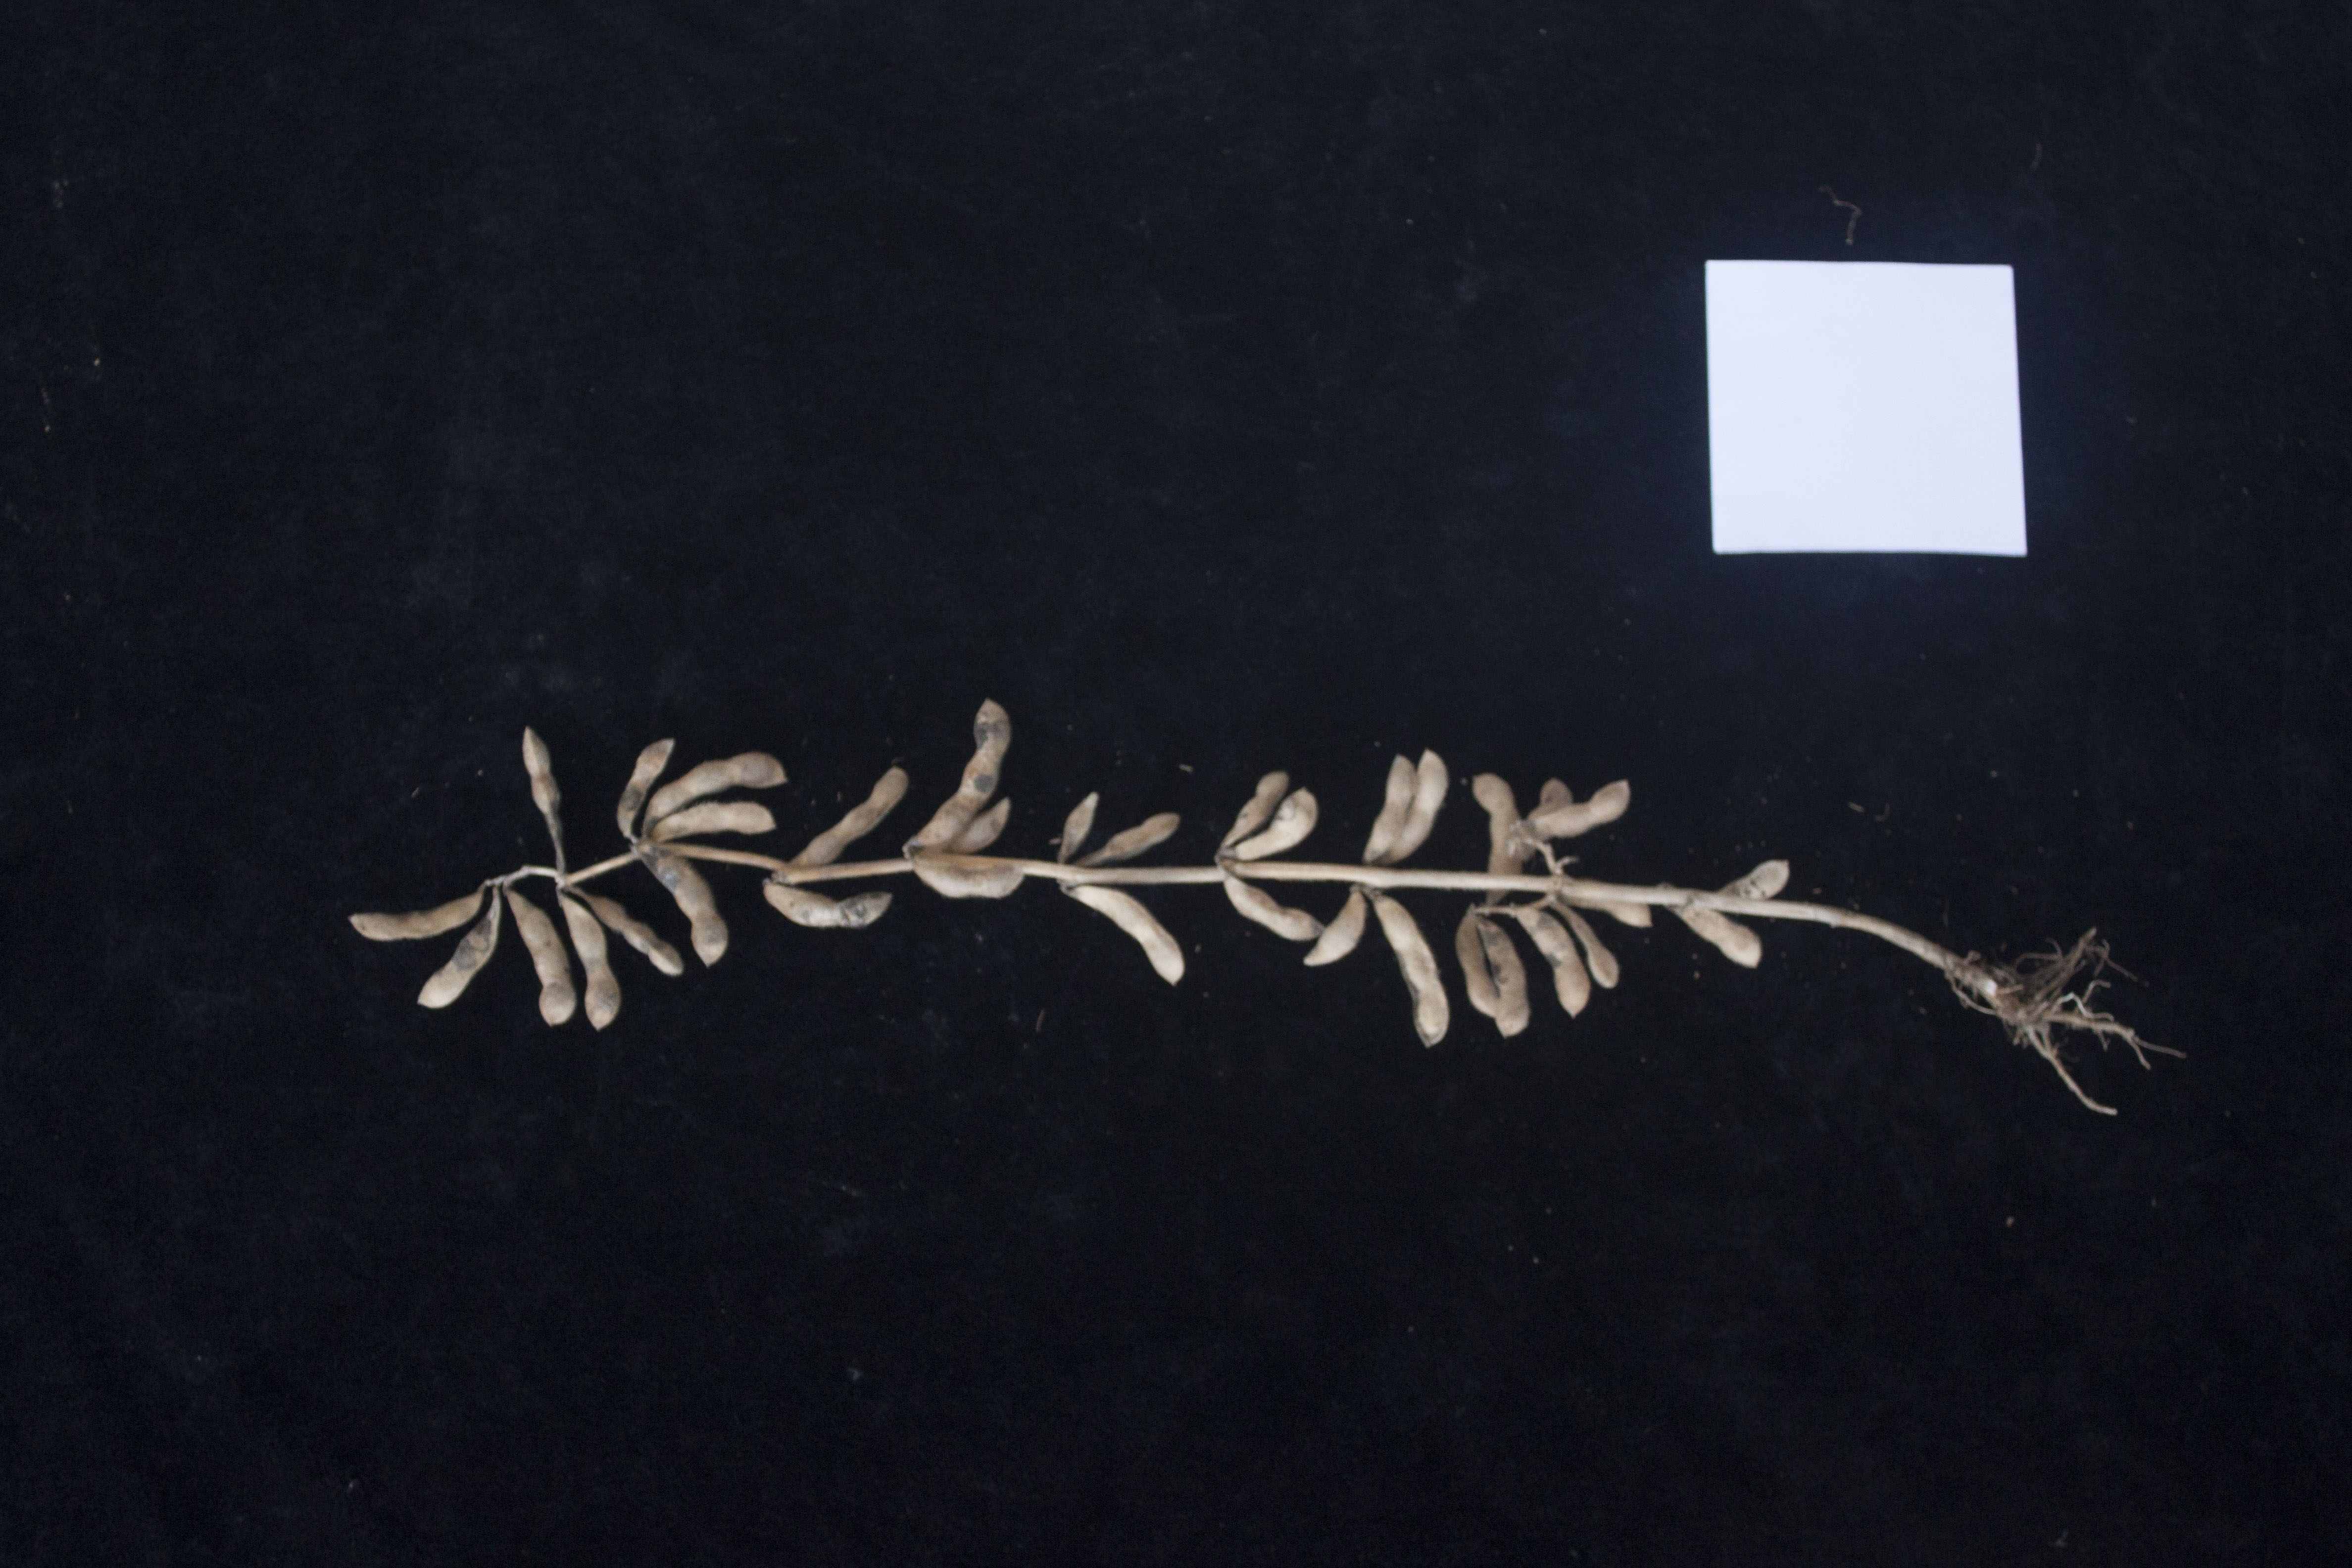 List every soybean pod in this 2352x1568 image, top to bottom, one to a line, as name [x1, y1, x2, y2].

soybean pod [908, 702, 1008, 847]
soybean pod [521, 730, 565, 872]
soybean pod [618, 741, 671, 839]
soybean pod [1384, 752, 1446, 864]
soybean pod [643, 754, 787, 834]
soybean pod [1365, 757, 1417, 862]
soybean pod [792, 770, 907, 867]
soybean pod [1217, 774, 1287, 855]
soybean pod [1473, 776, 1521, 906]
soybean pod [1520, 782, 1573, 863]
soybean pod [1521, 783, 1629, 837]
soybean pod [1224, 789, 1316, 862]
soybean pod [1061, 793, 1096, 860]
soybean pod [916, 797, 1010, 854]
soybean pod [641, 804, 775, 844]
soybean pod [1078, 815, 1176, 865]
soybean pod [635, 853, 727, 967]
soybean pod [910, 856, 1023, 898]
soybean pod [1717, 860, 1788, 899]
soybean pod [1220, 868, 1321, 940]
soybean pod [763, 881, 890, 928]
soybean pod [1069, 888, 1183, 985]
soybean pod [1304, 888, 1367, 965]
soybean pod [575, 892, 683, 976]
soybean pod [350, 893, 482, 940]
soybean pod [507, 893, 575, 1027]
soybean pod [1368, 894, 1447, 1044]
soybean pod [416, 895, 499, 1008]
soybean pod [557, 897, 619, 1029]
soybean pod [1560, 897, 1652, 929]
soybean pod [1557, 908, 1617, 989]
soybean pod [1503, 908, 1589, 1018]
soybean pod [1669, 908, 1760, 968]
soybean pod [1458, 914, 1499, 1015]
soybean pod [1473, 914, 1527, 1036]